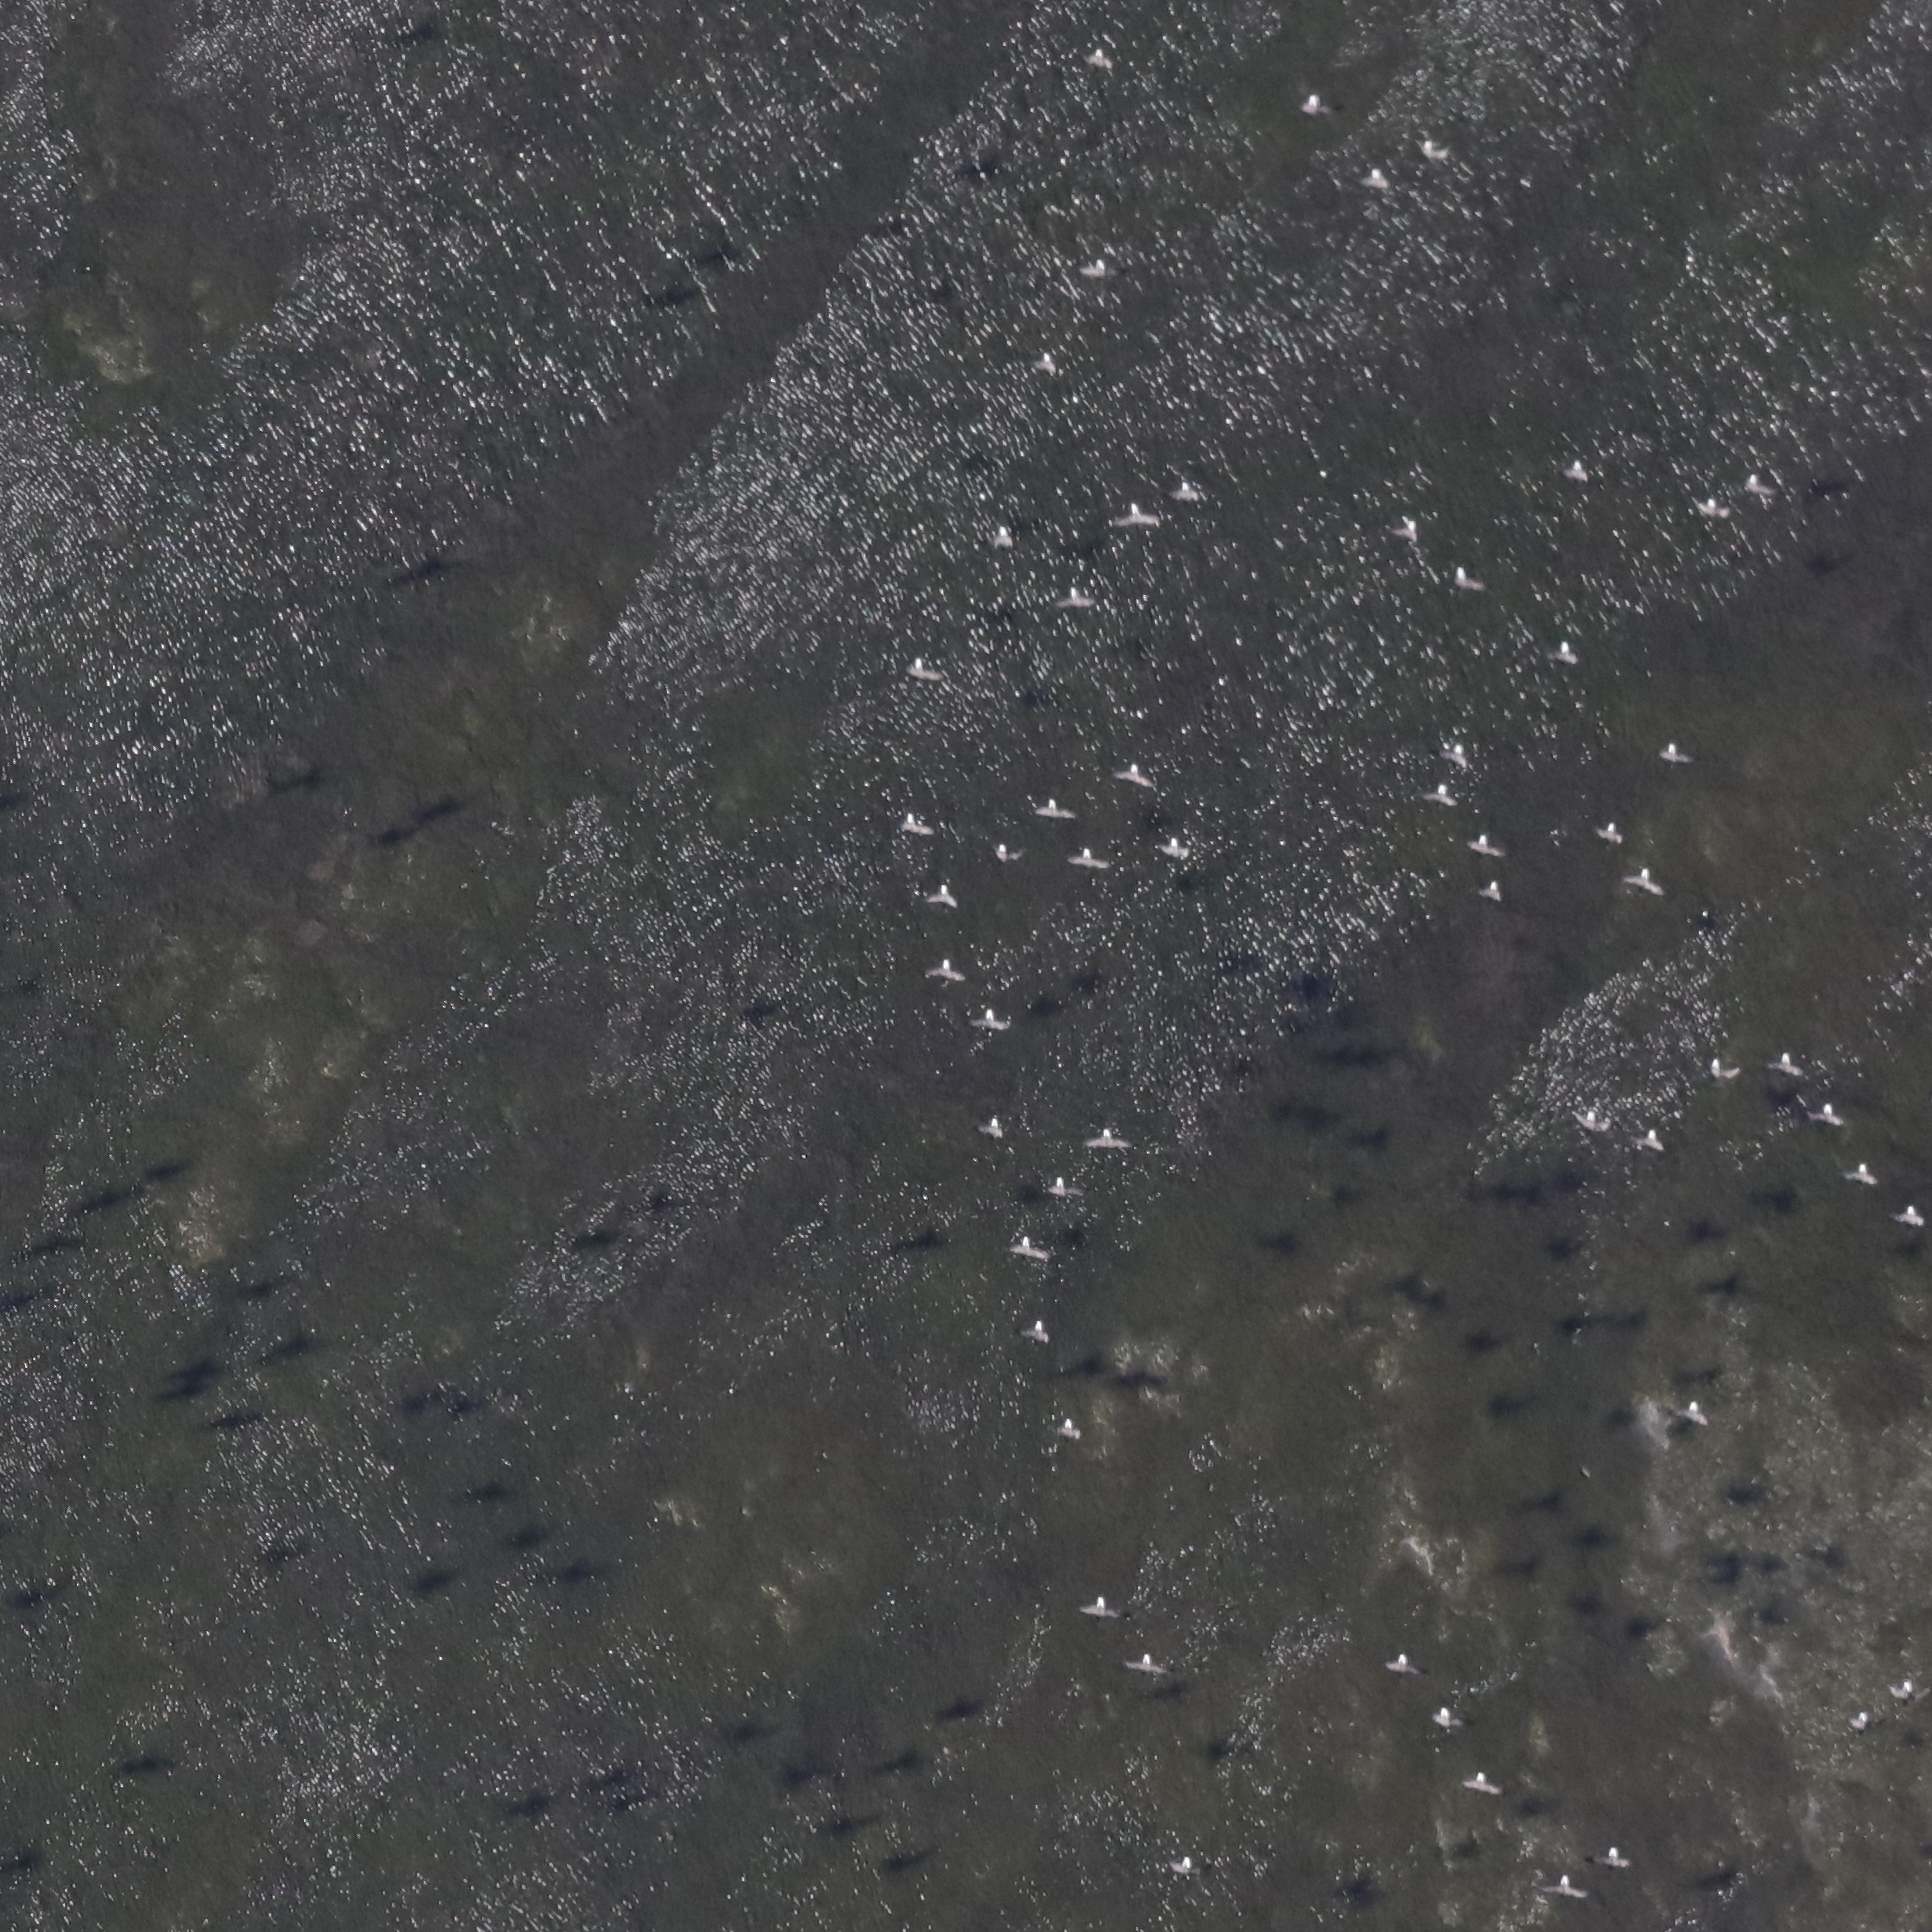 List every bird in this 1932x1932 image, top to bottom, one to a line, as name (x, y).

brant (1104, 61)
brant (1319, 101)
brant (1431, 143)
brant (1373, 186)
brant (1103, 267)
brant (1049, 363)
brant (1571, 477)
brant (1758, 486)
brant (1194, 491)
brant (1716, 508)
brant (1137, 517)
brant (1407, 530)
brant (1002, 539)
brant (1471, 580)
brant (1083, 600)
brant (1570, 652)
brant (925, 672)
brant (1454, 758)
brant (1672, 762)
brant (1132, 774)
brant (1441, 795)
brant (1058, 806)
brant (919, 825)
brant (1608, 841)
brant (1001, 848)
brant (1484, 849)
brant (1175, 853)
brant (1083, 859)
brant (1645, 878)
brant (1496, 892)
brant (944, 902)
brant (950, 970)
brant (993, 1025)
brant (1777, 1067)
brant (1722, 1080)
brant (1831, 1112)
brant (1592, 1117)
brant (996, 1127)
brant (1110, 1134)
brant (1649, 1140)
brant (1862, 1177)
brant (1055, 1191)
brant (1914, 1216)
brant (1035, 1251)
brant (1041, 1332)
brant (1695, 1413)
brant (1073, 1429)
brant (1097, 1609)
brant (1407, 1662)
brant (1147, 1664)
brant (1914, 1692)
brant (1864, 1717)
brant (1455, 1718)
brant (1485, 1791)
brant (1619, 1860)
brant (1187, 1866)
brant (1568, 1892)